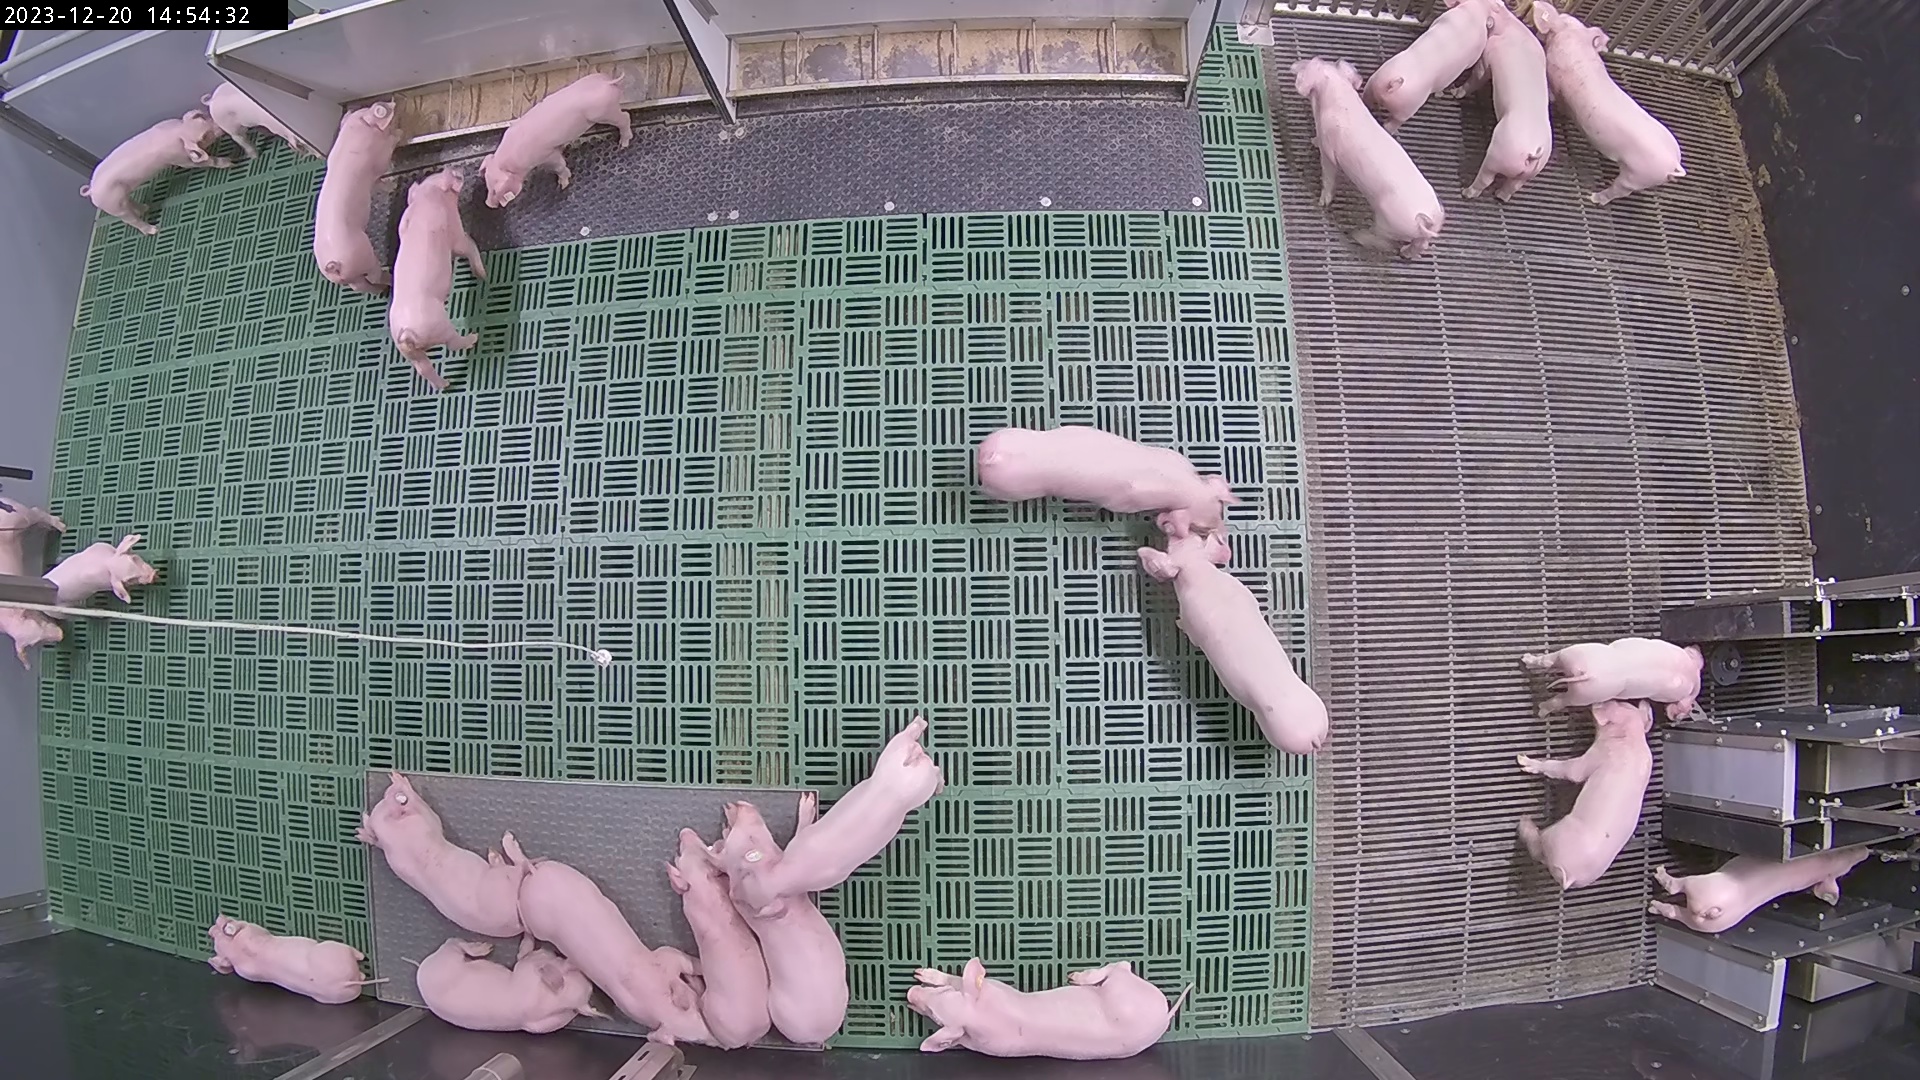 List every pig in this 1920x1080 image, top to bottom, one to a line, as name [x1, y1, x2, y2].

pig [1361, 0, 1507, 134]
pig [1533, 0, 1685, 204]
pig [1456, 9, 1554, 201]
pig [1289, 55, 1445, 259]
pig [478, 72, 633, 209]
pig [202, 81, 320, 160]
pig [312, 99, 404, 296]
pig [81, 107, 238, 236]
pig [387, 164, 485, 390]
pig [977, 424, 1242, 541]
pig [2, 498, 65, 673]
pig [1139, 528, 1333, 757]
pig [42, 534, 161, 624]
pig [1520, 635, 1707, 727]
pig [1515, 697, 1655, 895]
pig [728, 714, 948, 919]
pig [356, 769, 541, 945]
pig [699, 789, 849, 1048]
pig [665, 824, 772, 1047]
pig [1648, 844, 1870, 935]
pig [517, 858, 729, 1050]
pig [207, 911, 392, 1004]
pig [402, 932, 613, 1036]
pig [906, 955, 1192, 1063]